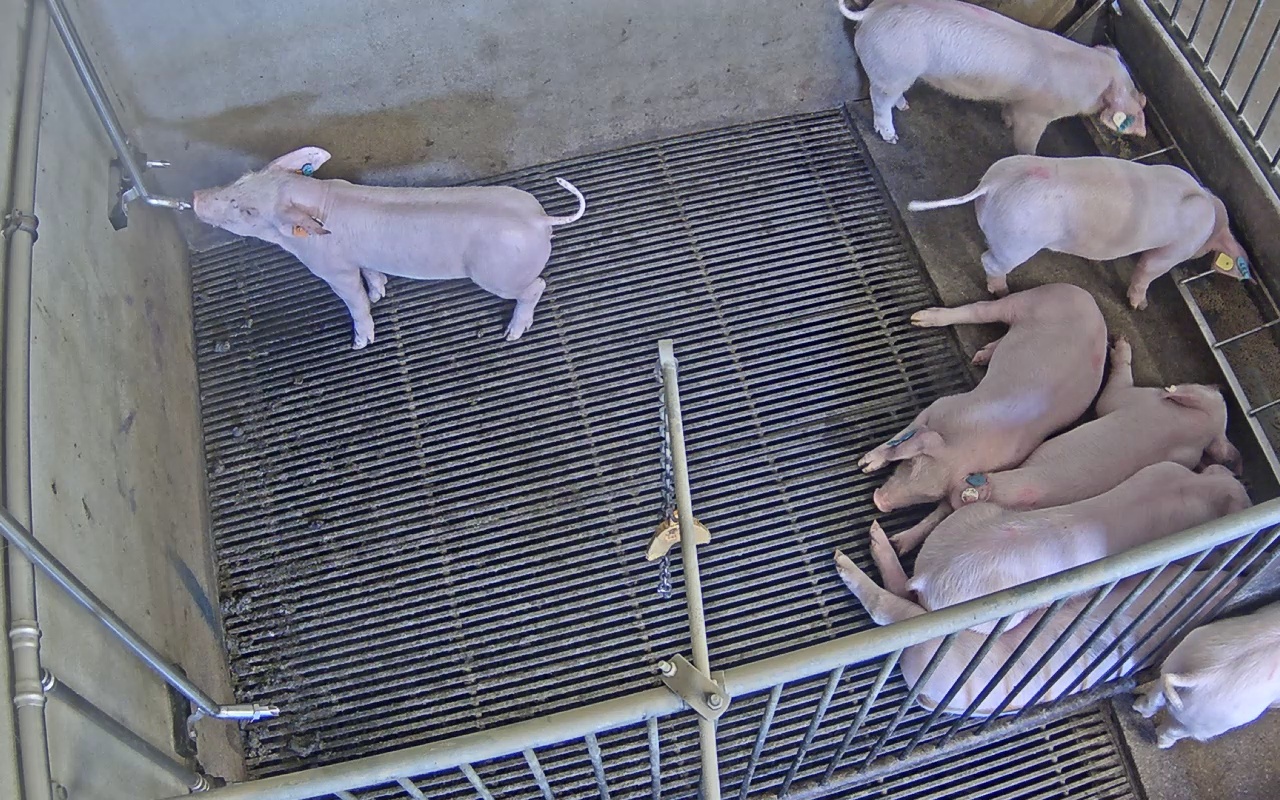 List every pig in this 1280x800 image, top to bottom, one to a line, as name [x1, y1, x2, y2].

pig [836, 2, 1146, 160]
pig [193, 148, 586, 351]
pig [911, 156, 1255, 313]
pig [857, 284, 1105, 514]
pig [889, 338, 1245, 556]
pig [903, 460, 1273, 636]
pig [835, 520, 1248, 718]
pig [1128, 603, 1278, 748]